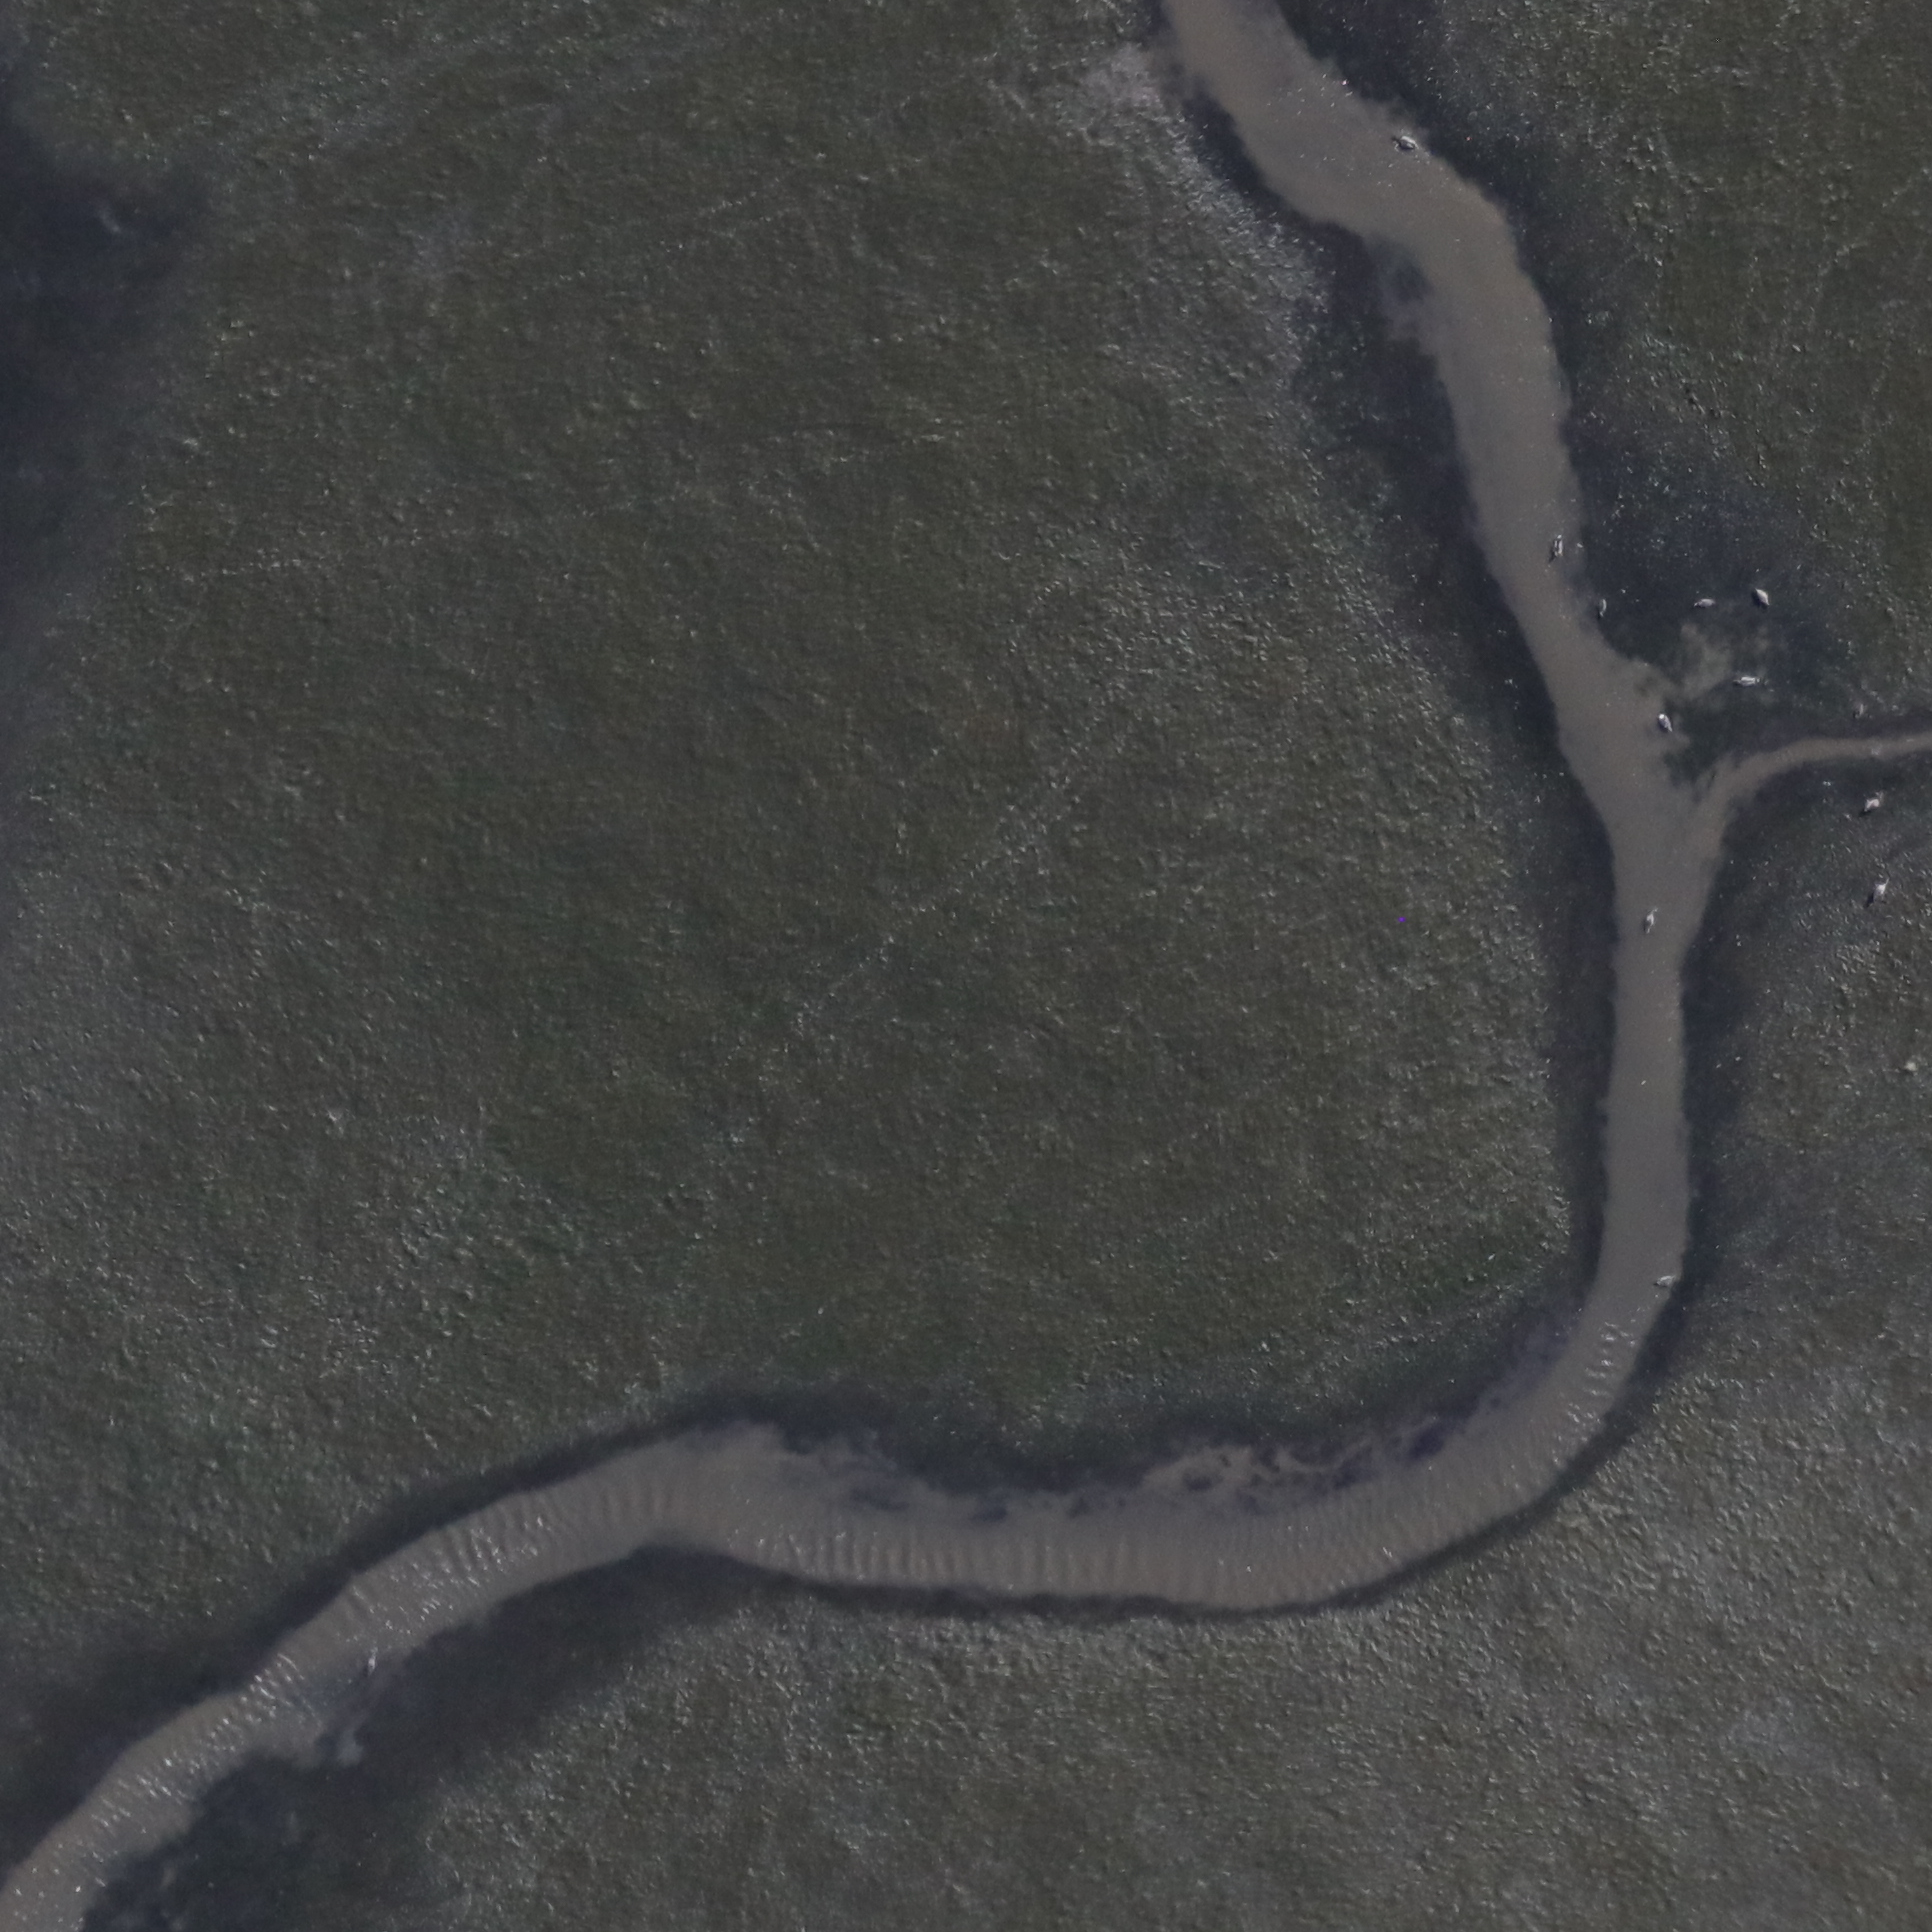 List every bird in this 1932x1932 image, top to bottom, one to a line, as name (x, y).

other bird (1408, 140)
other bird (1556, 547)
other bird (1764, 598)
other bird (1706, 605)
other bird (1599, 607)
other bird (1748, 680)
other bird (1665, 721)
other bird (1871, 805)
other bird (1881, 889)
other bird (1650, 922)
other bird (1665, 1279)